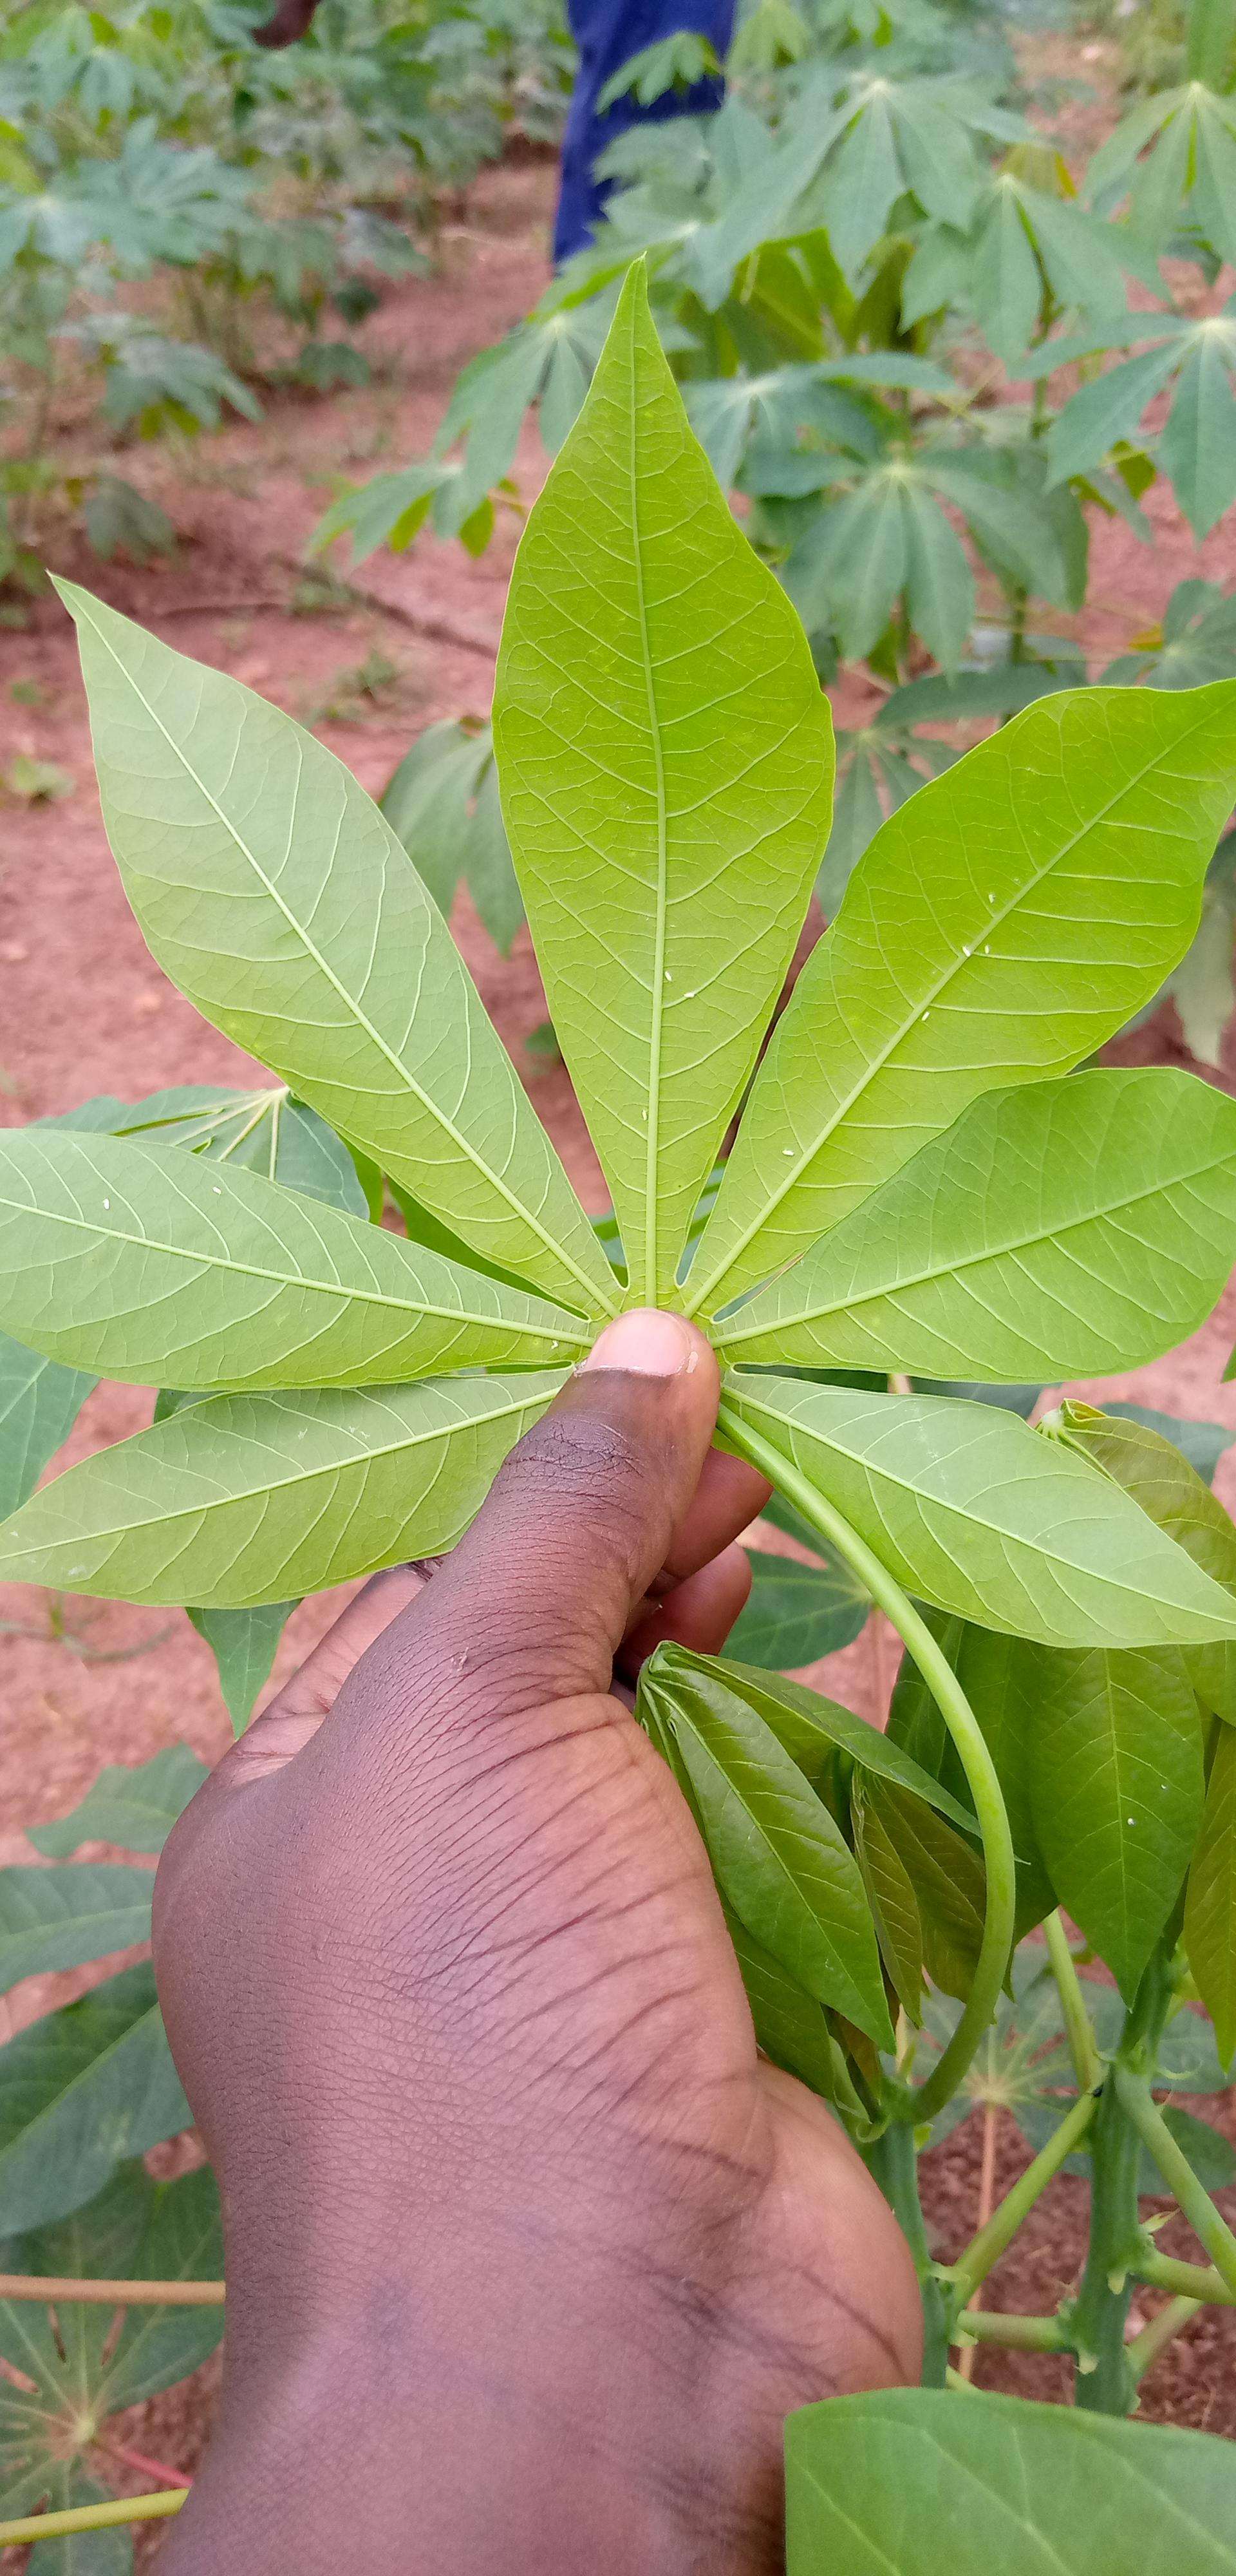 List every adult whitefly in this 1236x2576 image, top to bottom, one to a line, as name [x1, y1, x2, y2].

whitefly [663, 971, 673, 984]
whitefly [684, 990, 694, 1001]
whitefly [642, 1112, 647, 1122]
whitefly [783, 1150, 794, 1157]
whitefly [212, 1186, 223, 1197]
whitefly [102, 1198, 111, 1209]
whitefly [550, 1339, 559, 1350]
whitefly [1161, 1785, 1166, 1790]
whitefly [1127, 1817, 1135, 1827]